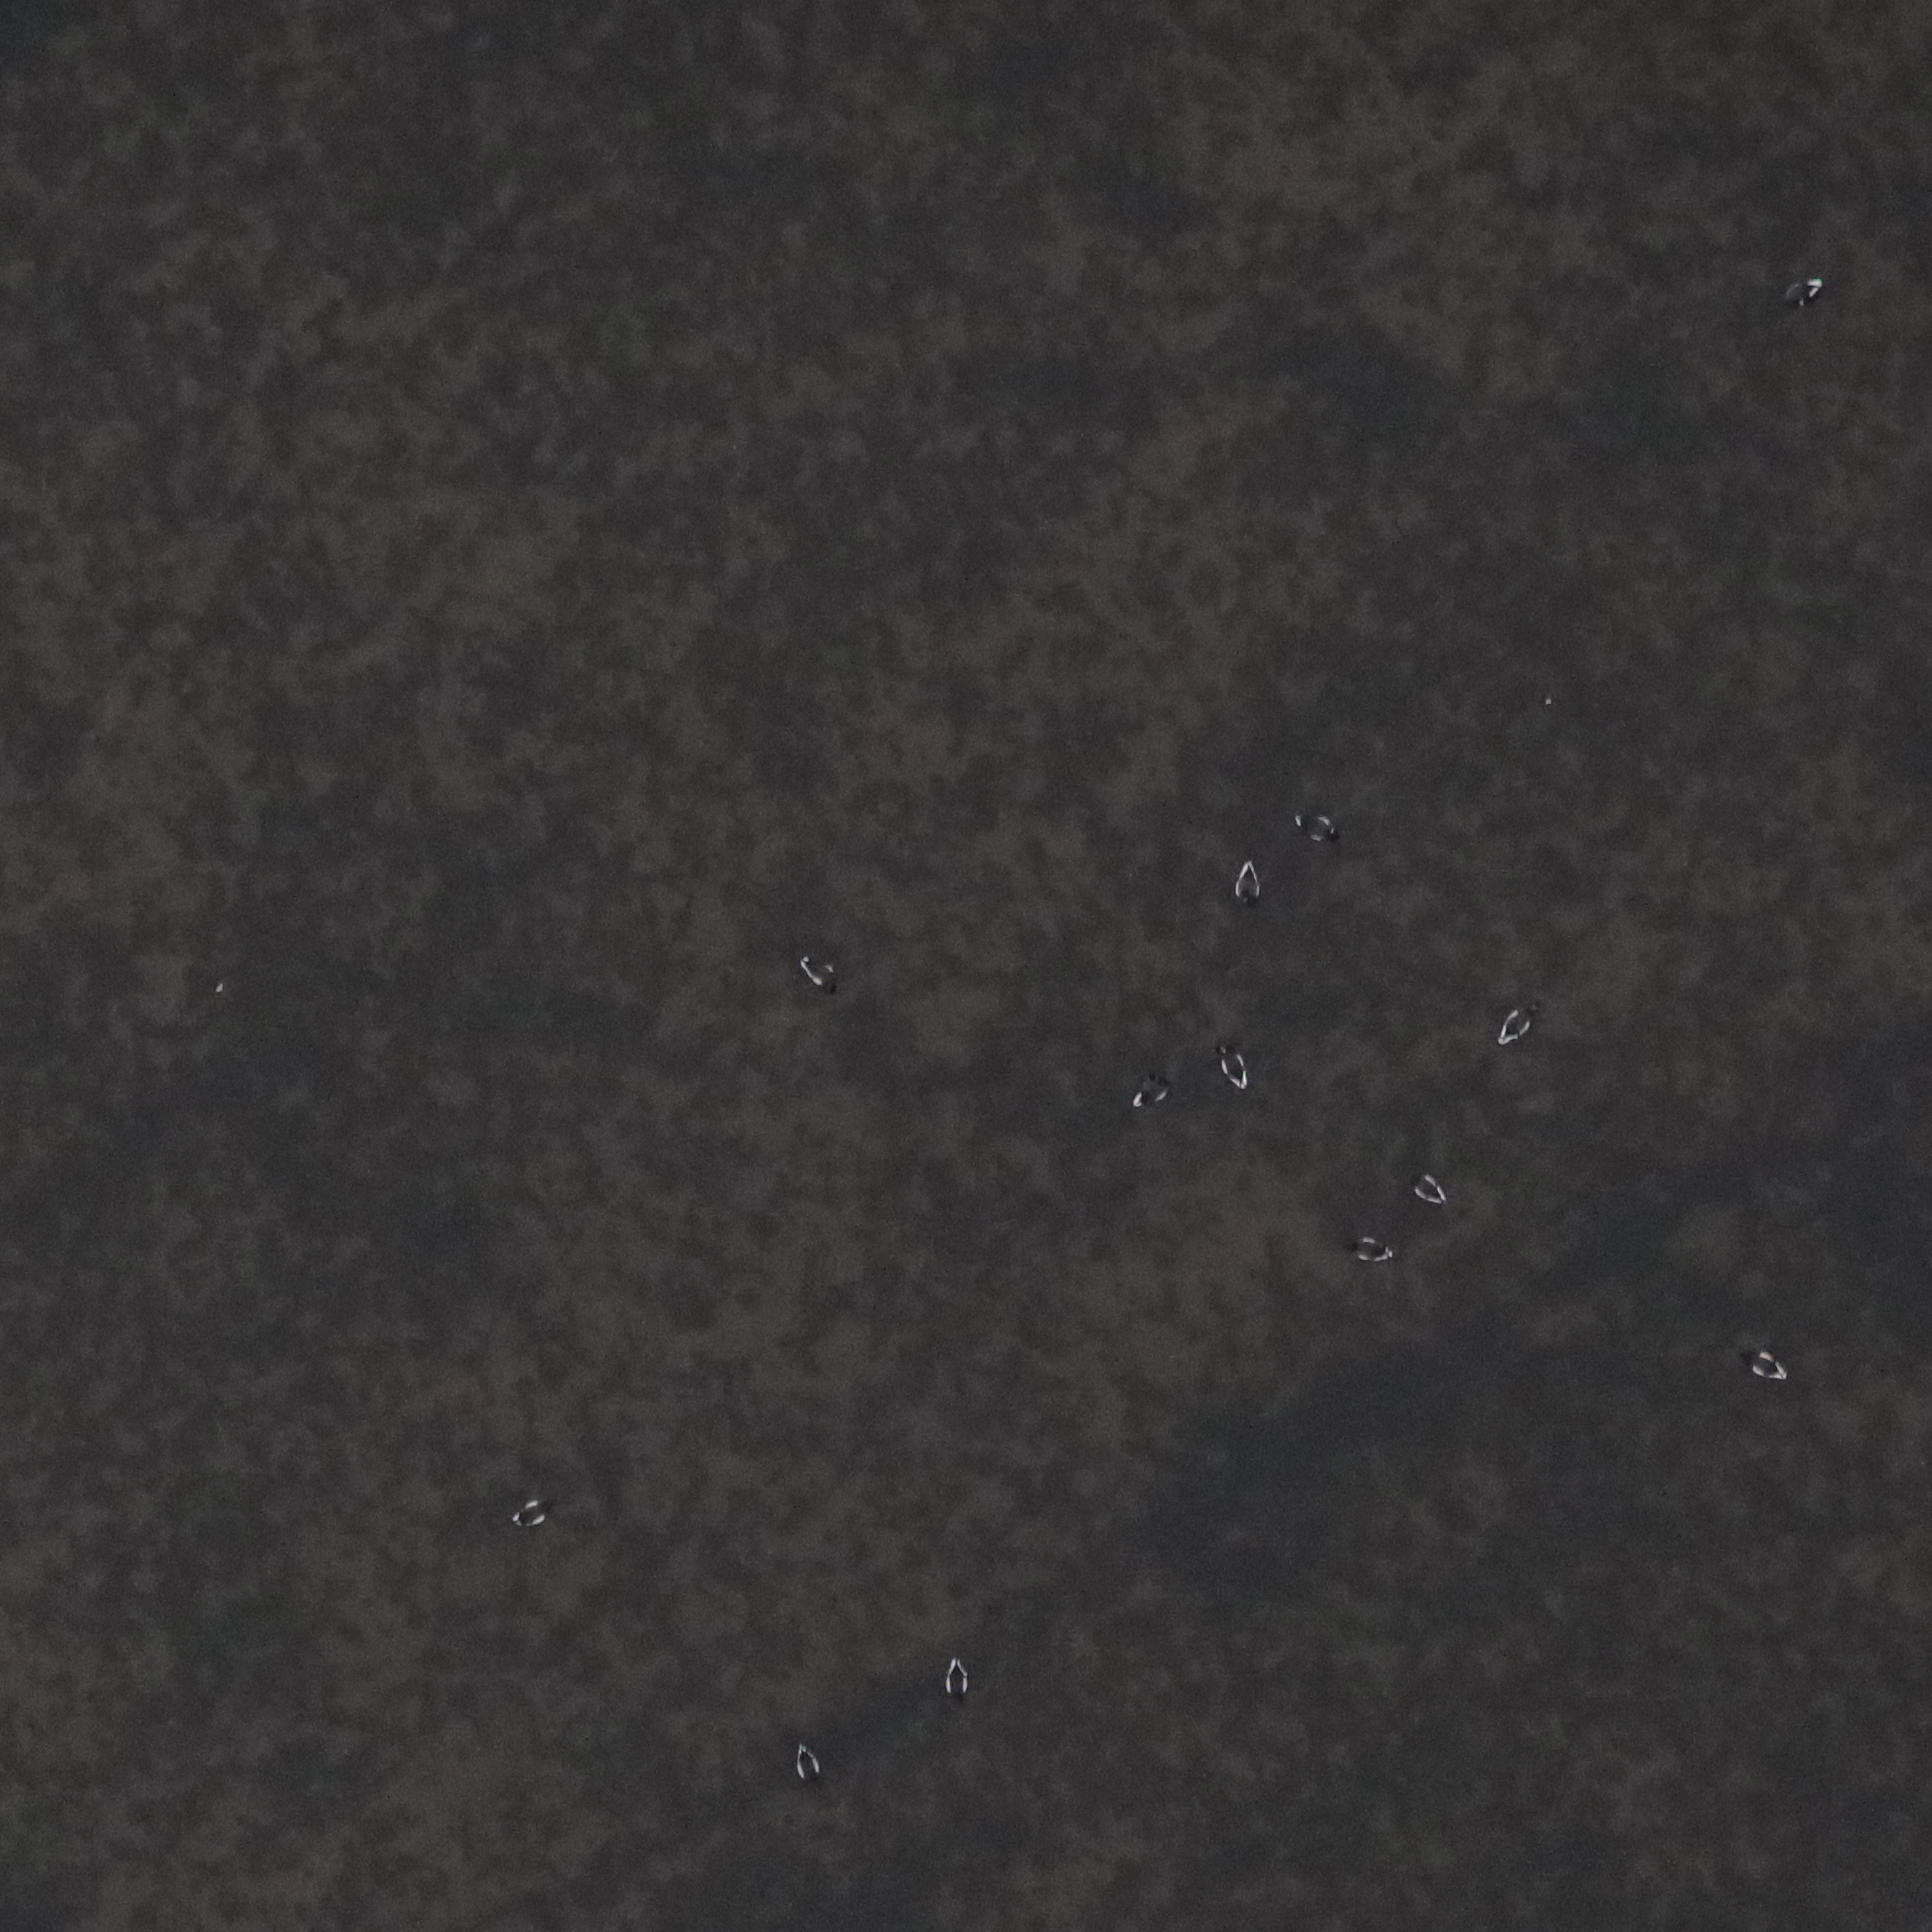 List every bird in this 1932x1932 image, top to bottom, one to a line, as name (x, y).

brant (1802, 293)
brant (1316, 828)
brant (1247, 884)
brant (818, 973)
brant (1517, 1024)
brant (1233, 1067)
brant (1148, 1093)
brant (1429, 1190)
brant (1369, 1248)
brant (1764, 1365)
brant (532, 1515)
brant (956, 1681)
brant (806, 1764)